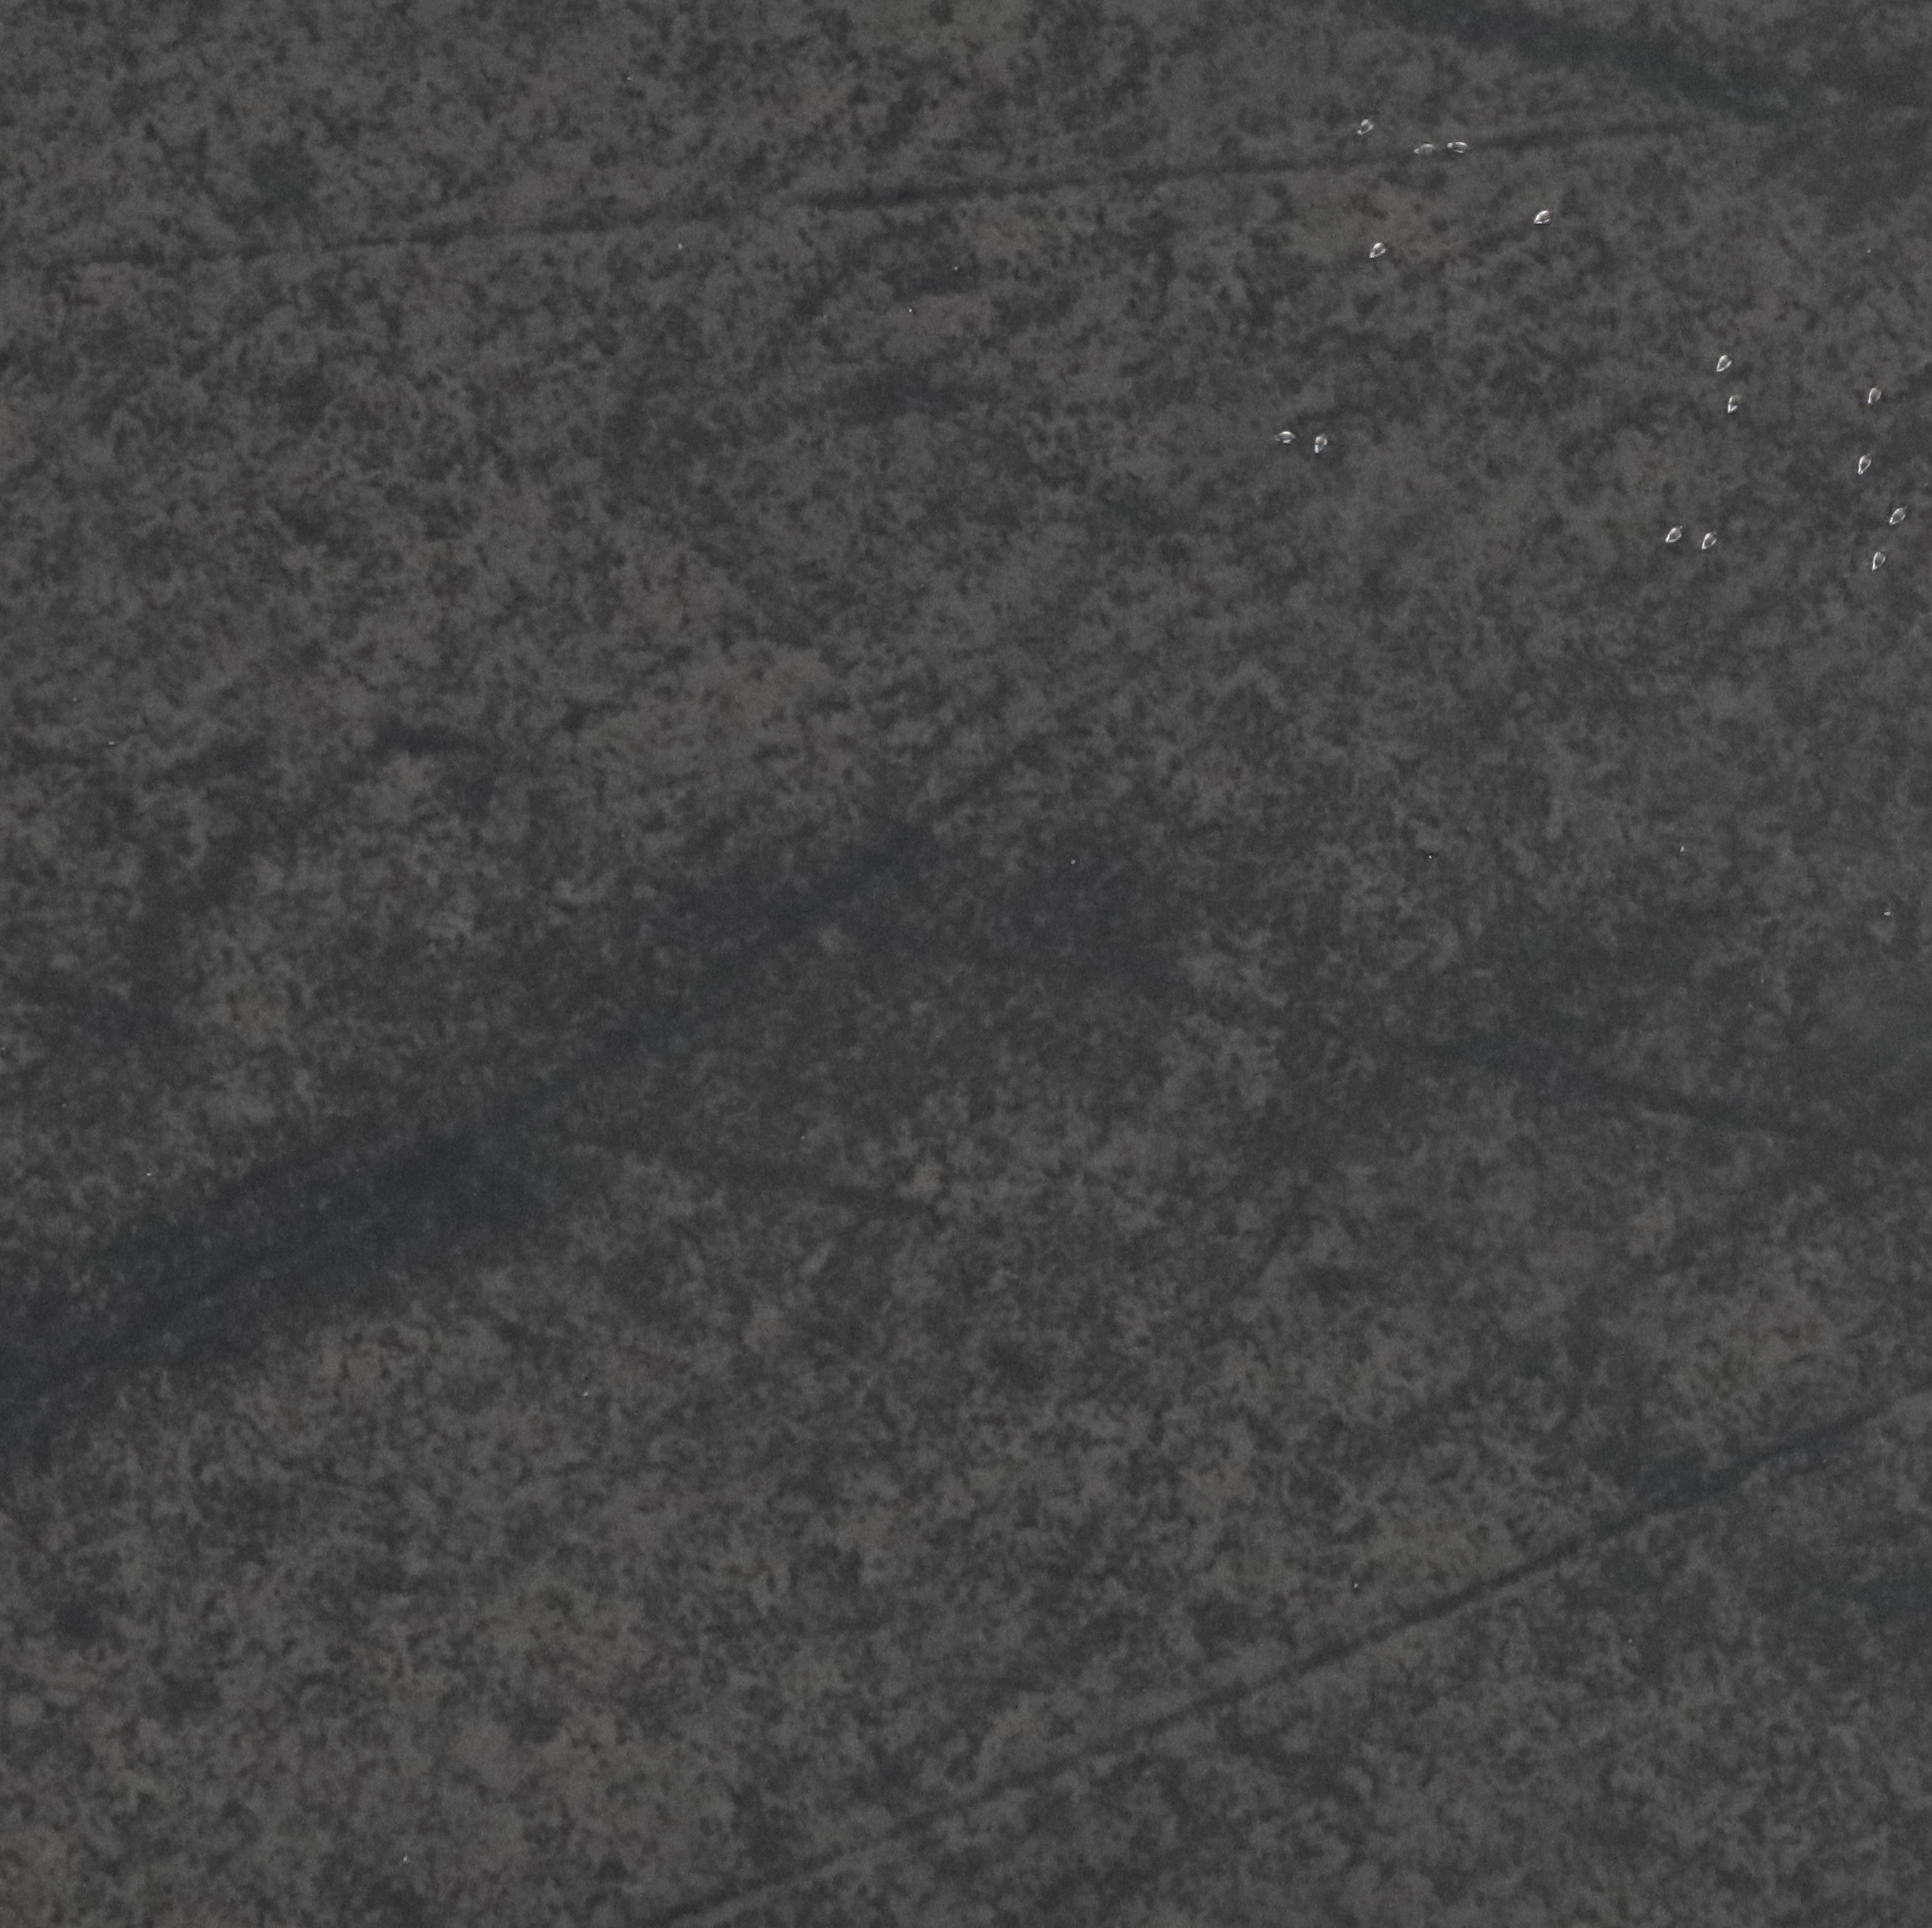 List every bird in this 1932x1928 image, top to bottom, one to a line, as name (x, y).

brant (1365, 128)
brant (1460, 146)
brant (1431, 155)
brant (1543, 218)
brant (1378, 246)
brant (1718, 364)
brant (1874, 394)
brant (1746, 406)
brant (1282, 434)
brant (1321, 442)
brant (1862, 467)
brant (1903, 516)
brant (1668, 534)
brant (1716, 546)
brant (1883, 565)